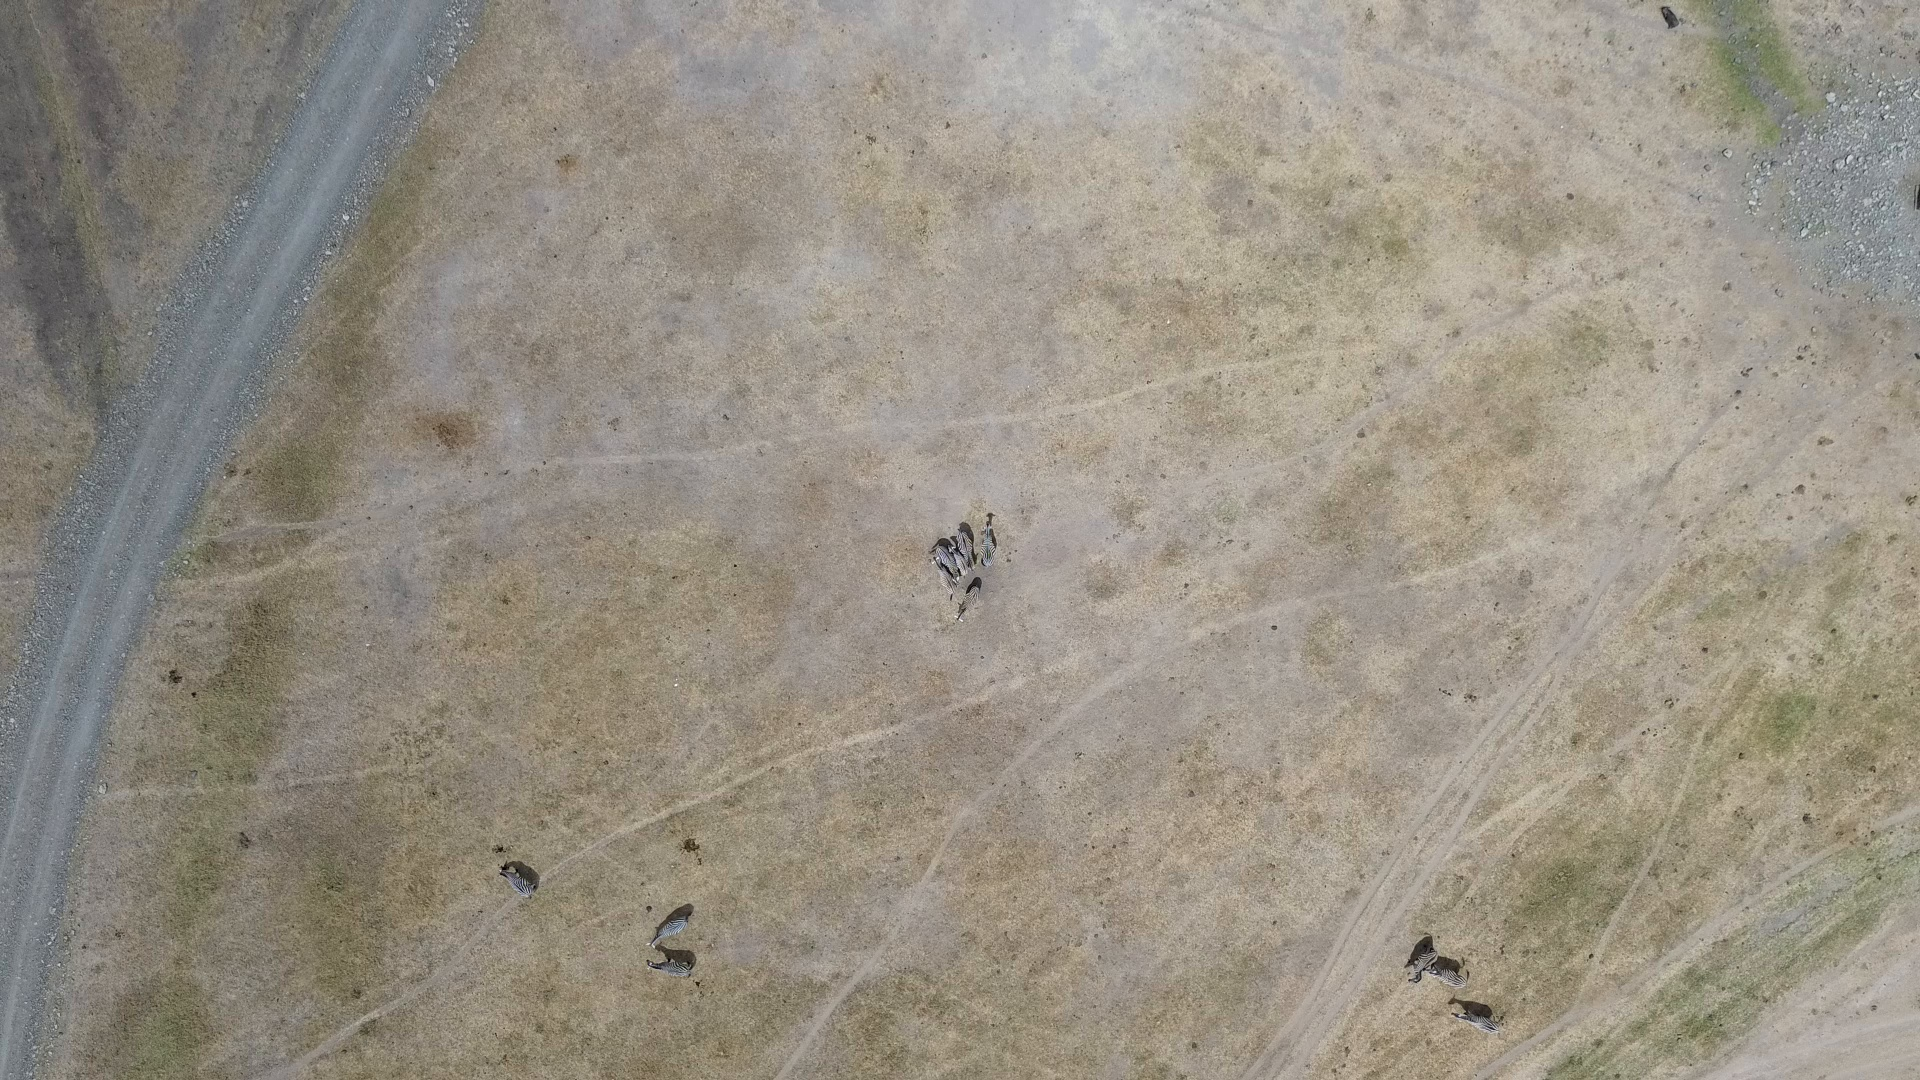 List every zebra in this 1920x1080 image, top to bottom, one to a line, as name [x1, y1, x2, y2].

zebra [980, 527, 994, 565]
zebra [956, 535, 975, 573]
zebra [935, 545, 957, 579]
zebra [937, 555, 956, 596]
zebra [956, 587, 978, 622]
zebra [502, 870, 532, 897]
zebra [649, 918, 687, 949]
zebra [1406, 951, 1430, 980]
zebra [650, 958, 694, 977]
zebra [1422, 968, 1463, 988]
zebra [1454, 1008, 1497, 1036]